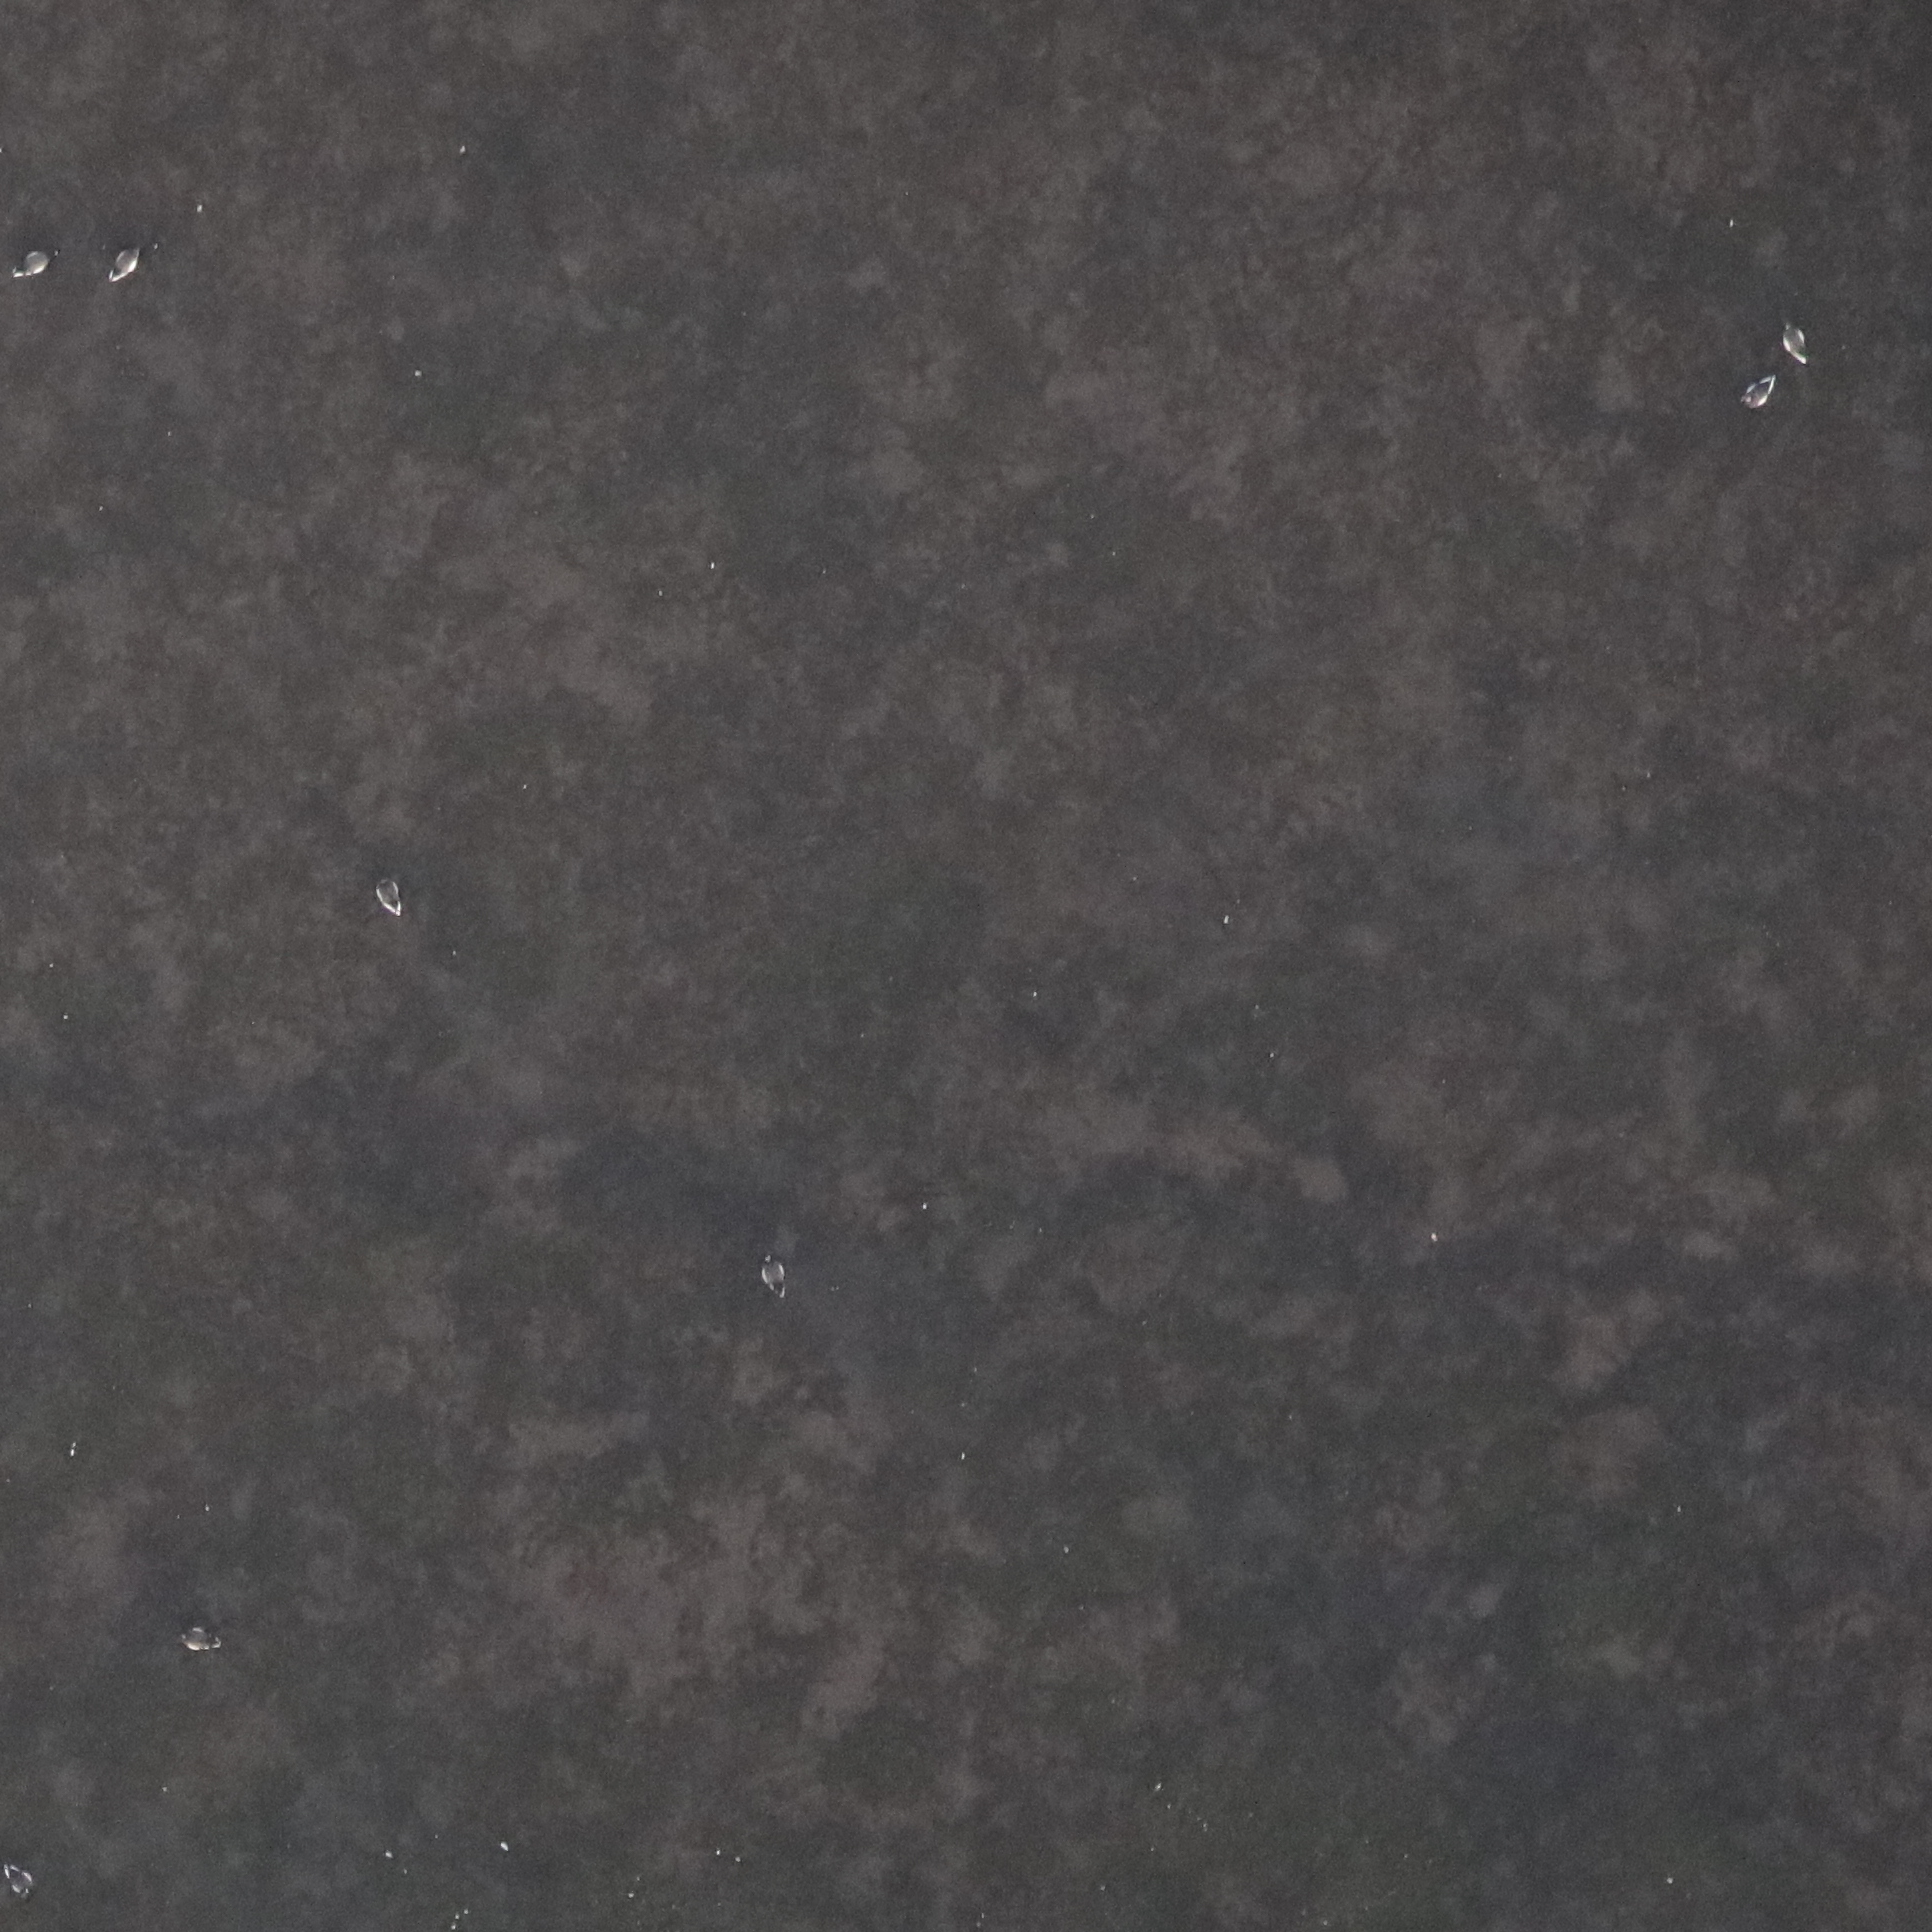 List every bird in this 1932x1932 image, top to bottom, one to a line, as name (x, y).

brant (36, 261)
brant (125, 265)
brant (1794, 341)
brant (1758, 393)
brant (388, 895)
brant (774, 1274)
brant (198, 1637)
brant (21, 1880)